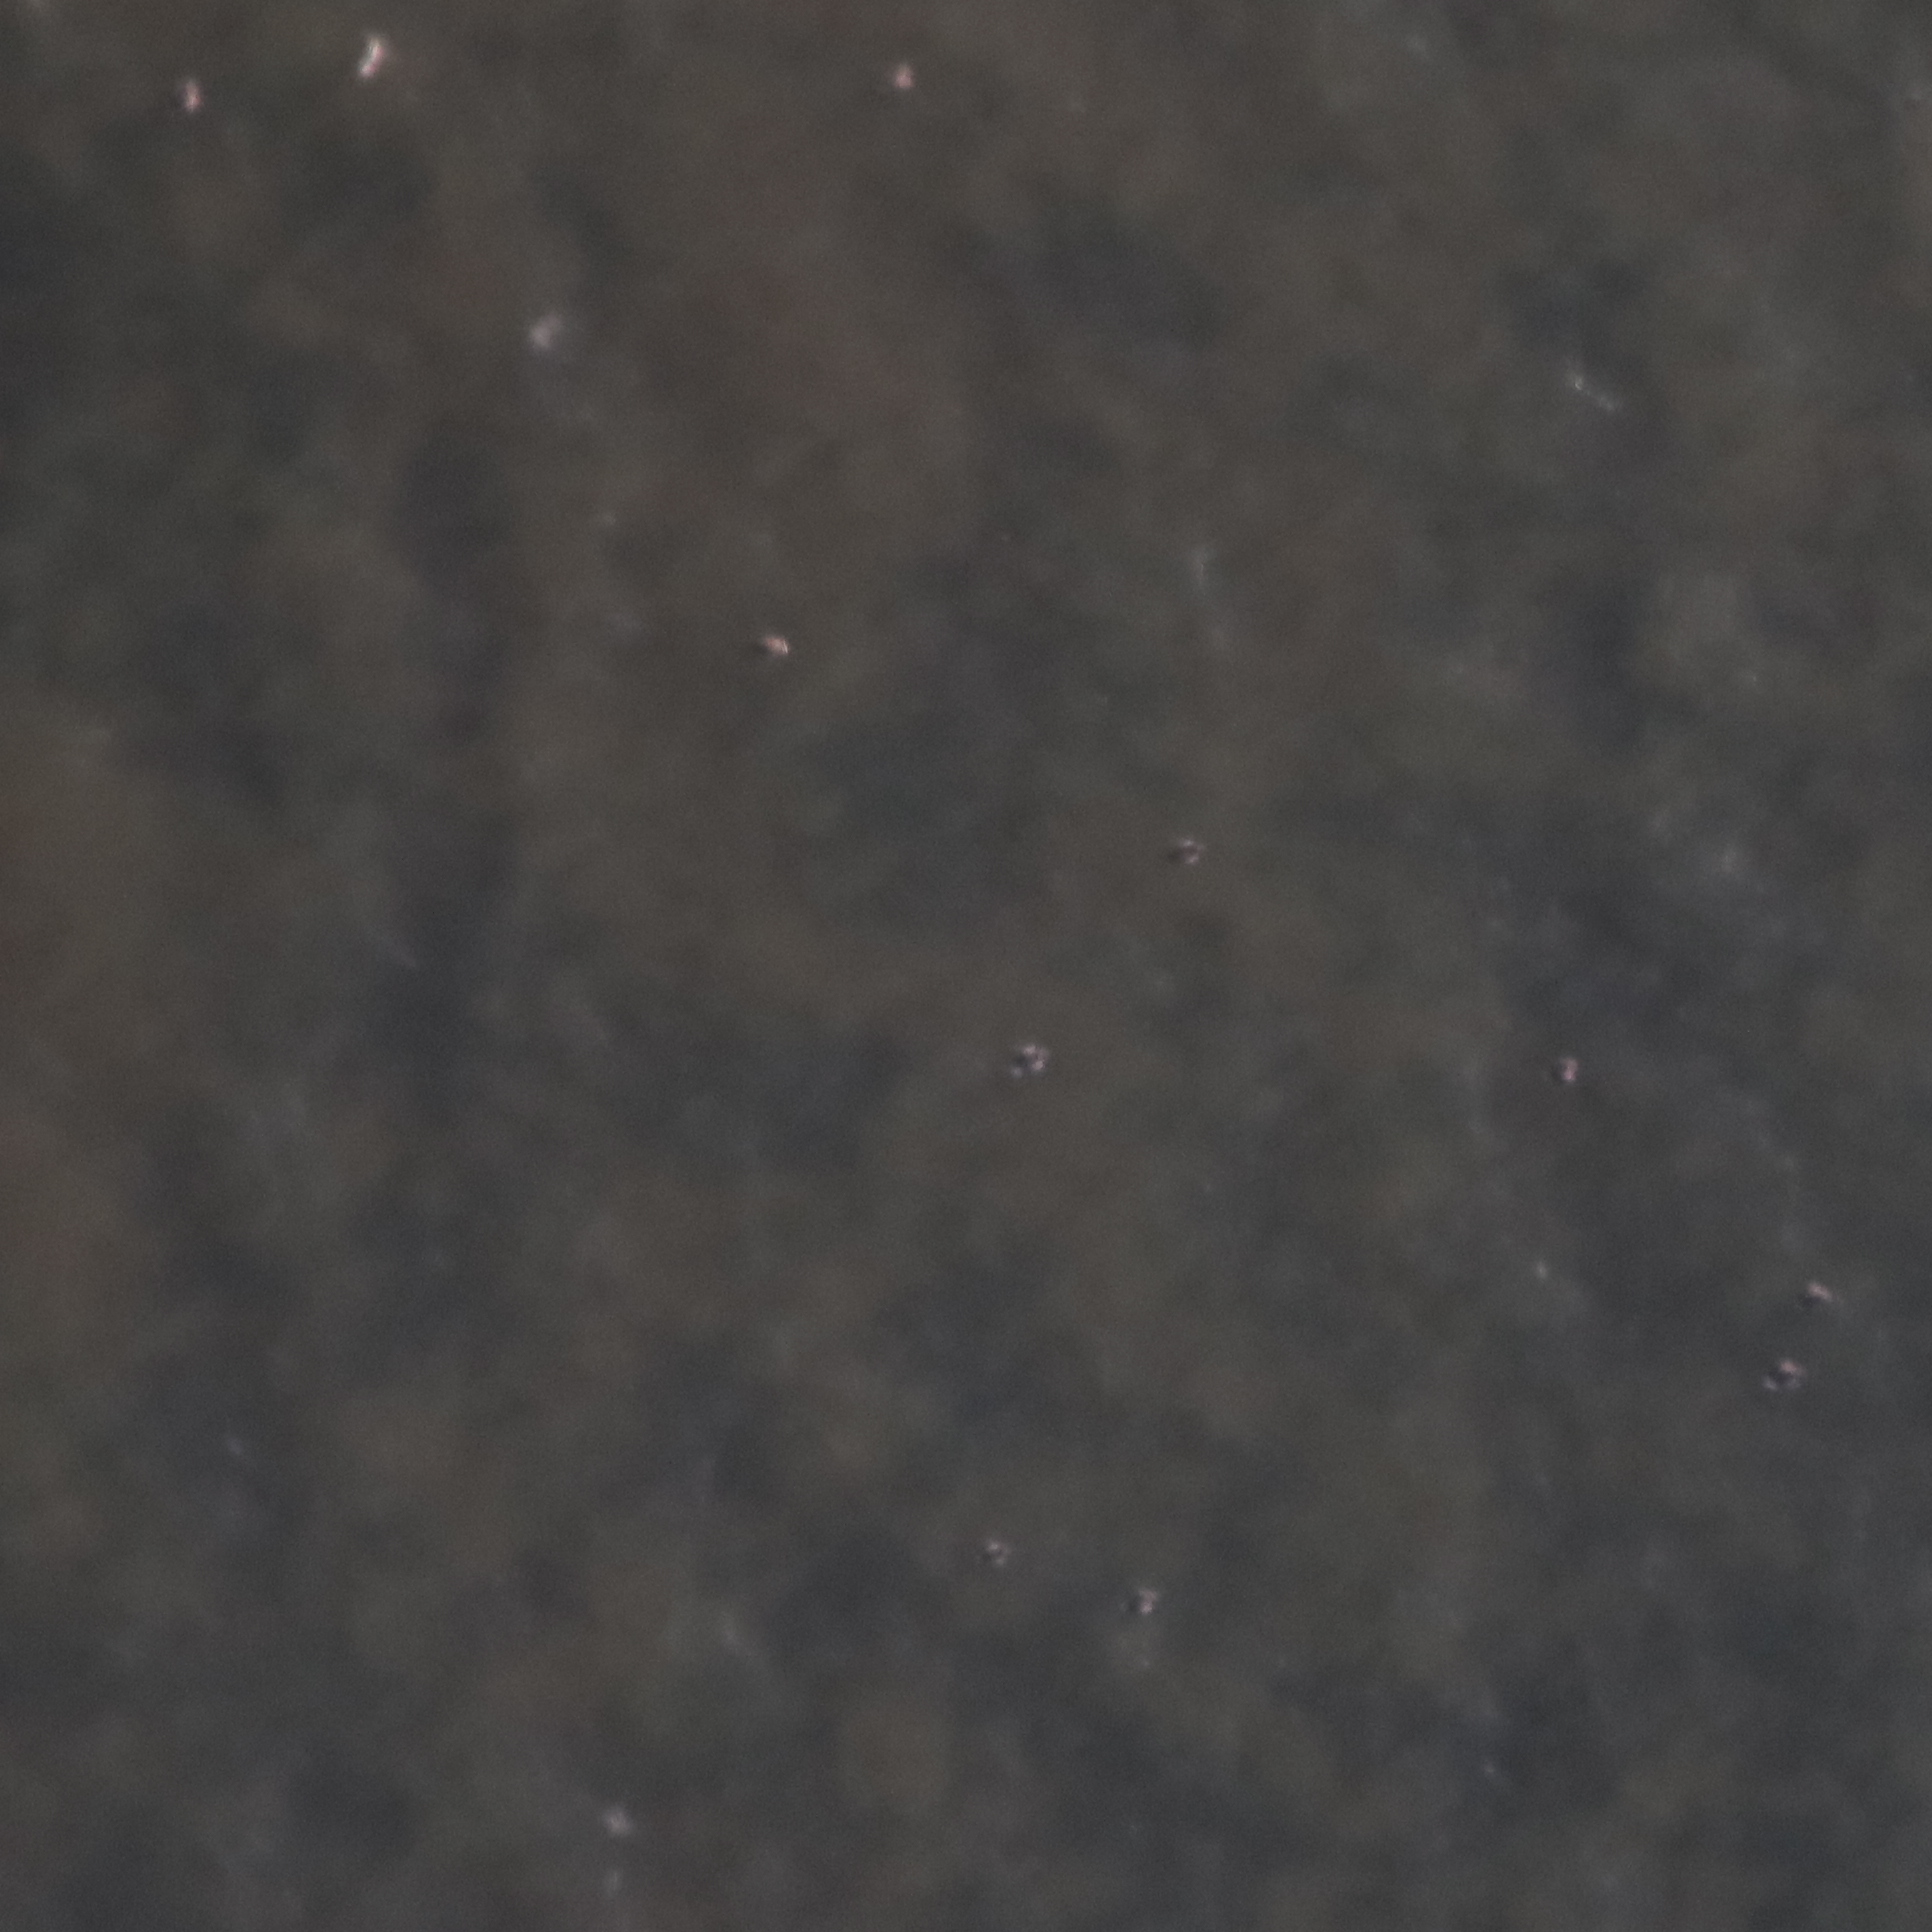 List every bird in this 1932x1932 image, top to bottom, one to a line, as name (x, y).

other bird (369, 52)
other bird (900, 73)
other bird (186, 94)
other bird (763, 650)
brant (1191, 850)
brant (1031, 1056)
brant (1555, 1070)
brant (1808, 1298)
brant (1781, 1374)
brant (997, 1552)
brant (1140, 1600)